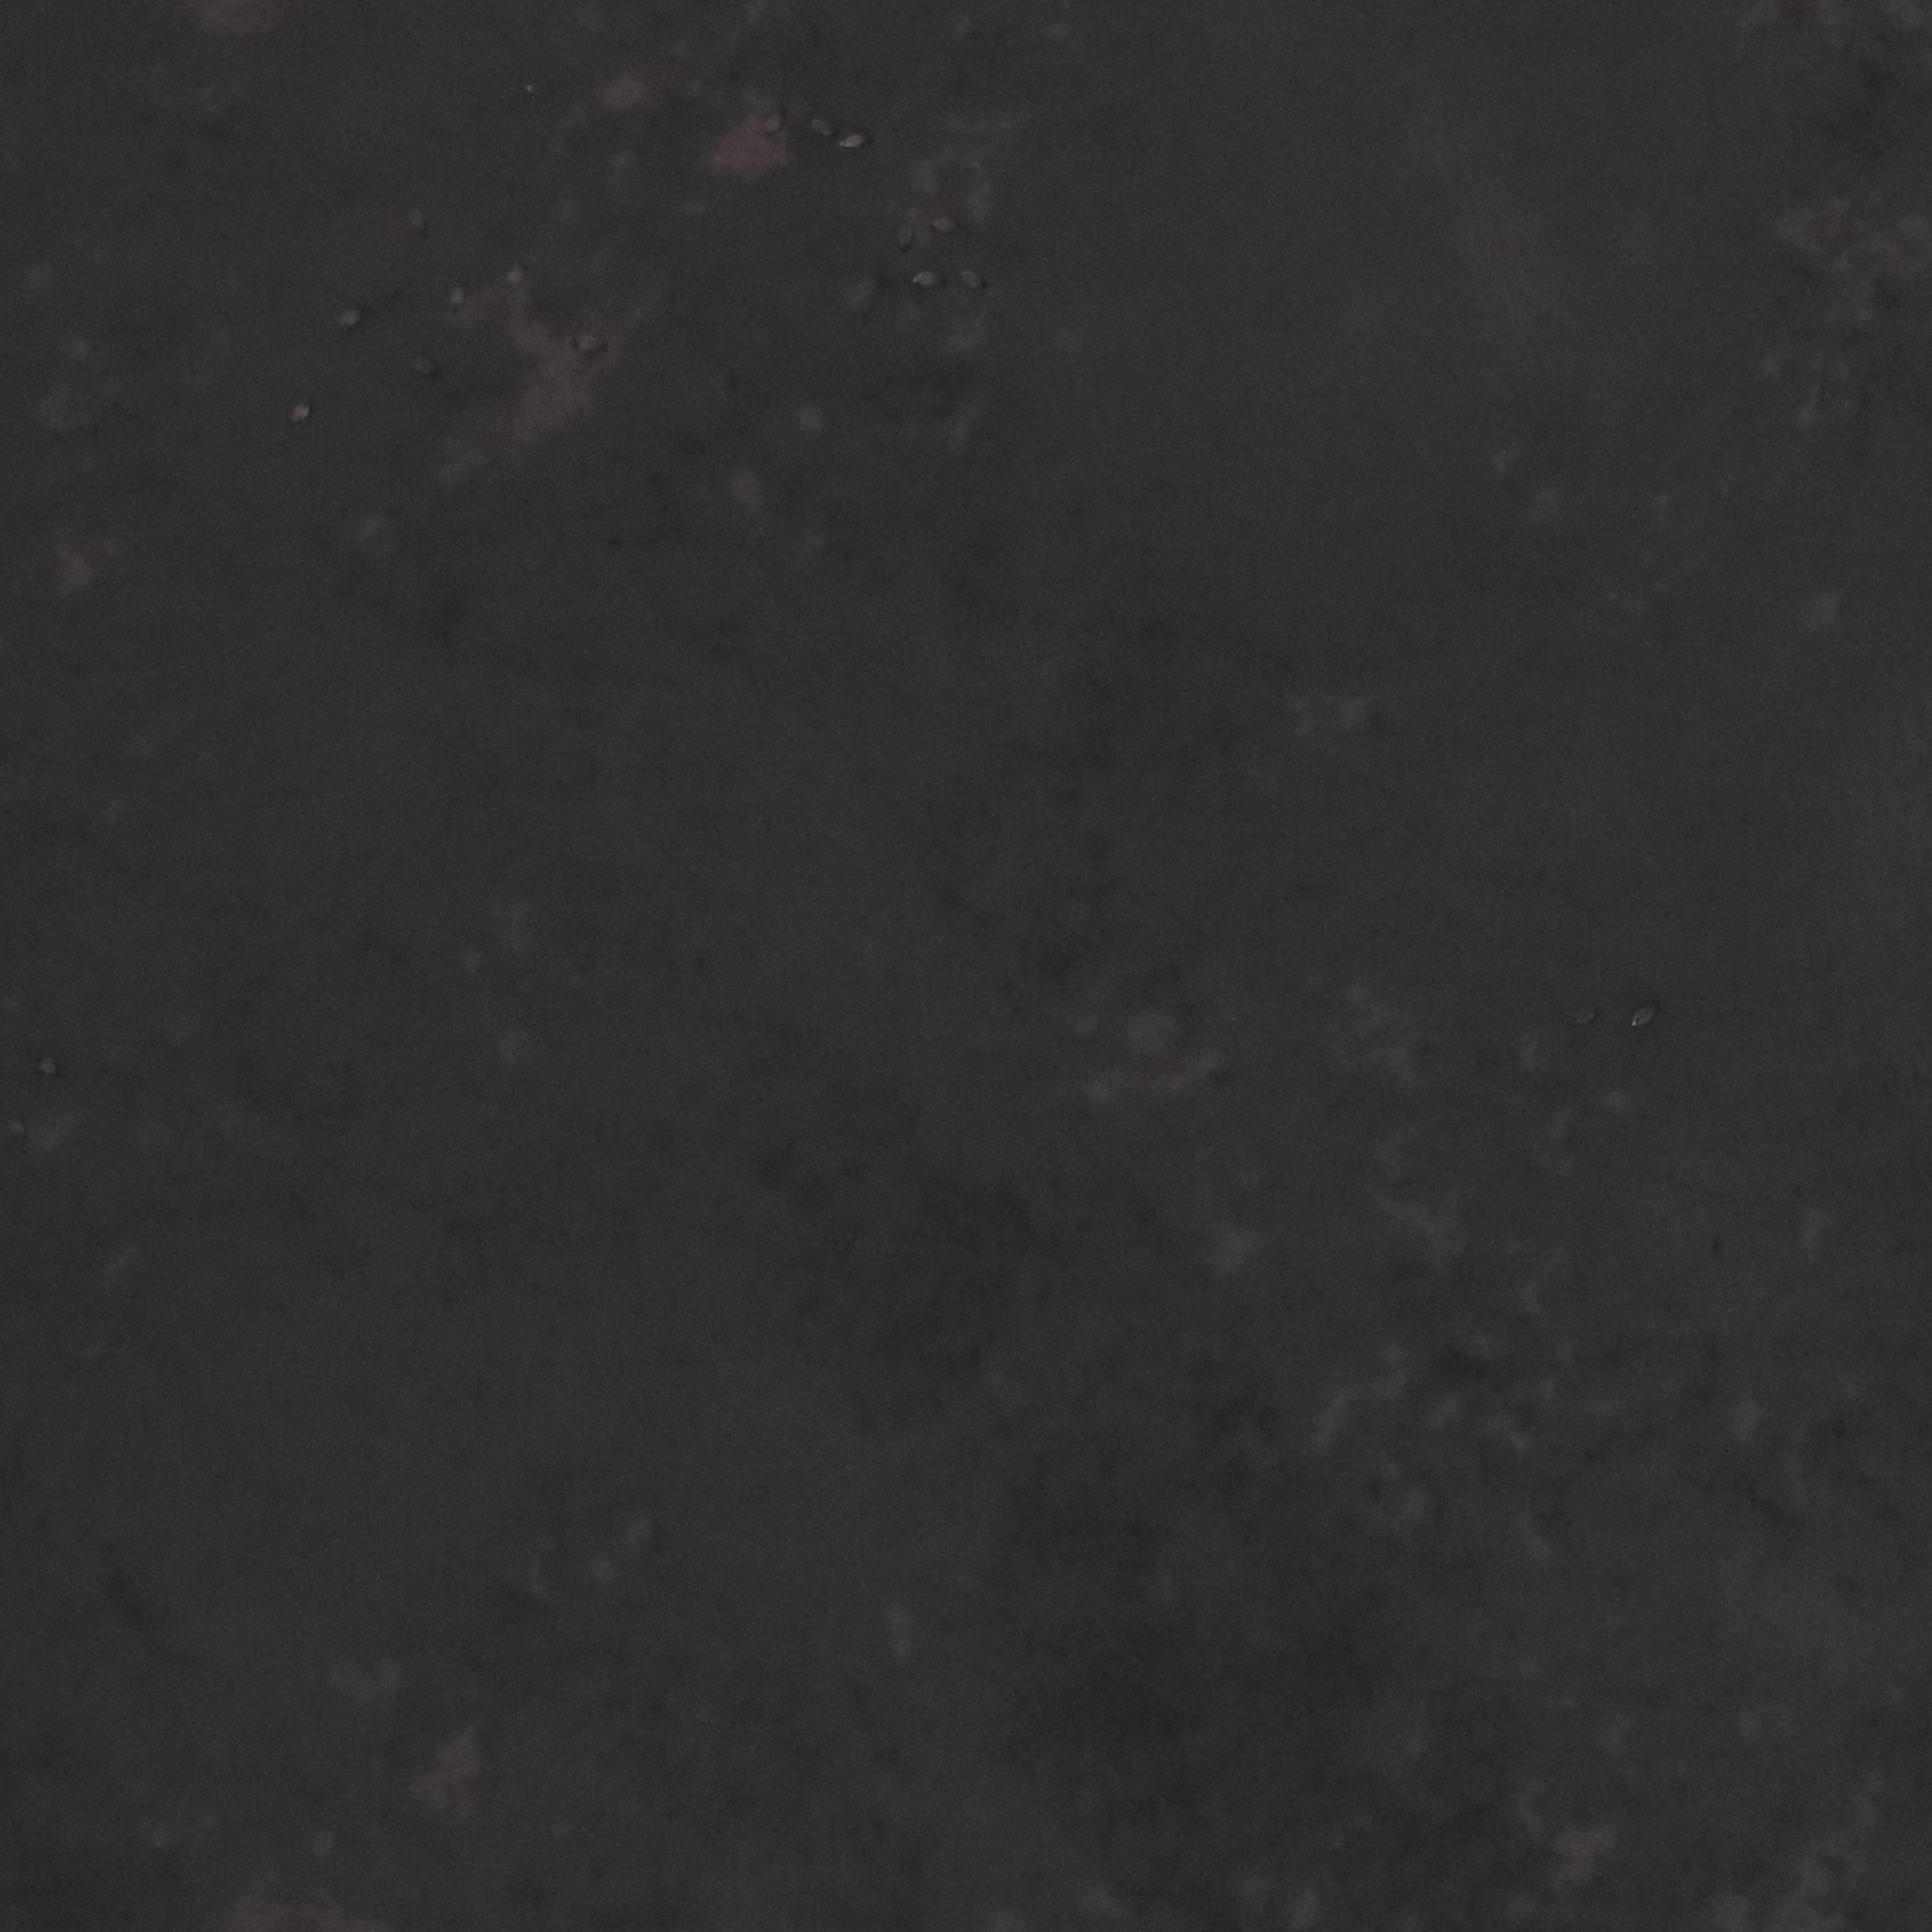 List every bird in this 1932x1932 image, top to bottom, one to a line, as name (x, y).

Canada goose (770, 124)
Canada goose (824, 132)
Canada goose (858, 143)
Canada goose (414, 216)
Canada goose (944, 228)
Canada goose (908, 237)
Canada goose (516, 272)
Canada goose (977, 279)
Canada goose (929, 283)
Canada goose (452, 295)
Canada goose (355, 317)
Canada goose (588, 343)
Canada goose (425, 371)
Canada goose (298, 414)
Canada goose (1574, 1016)
Canada goose (1643, 1017)